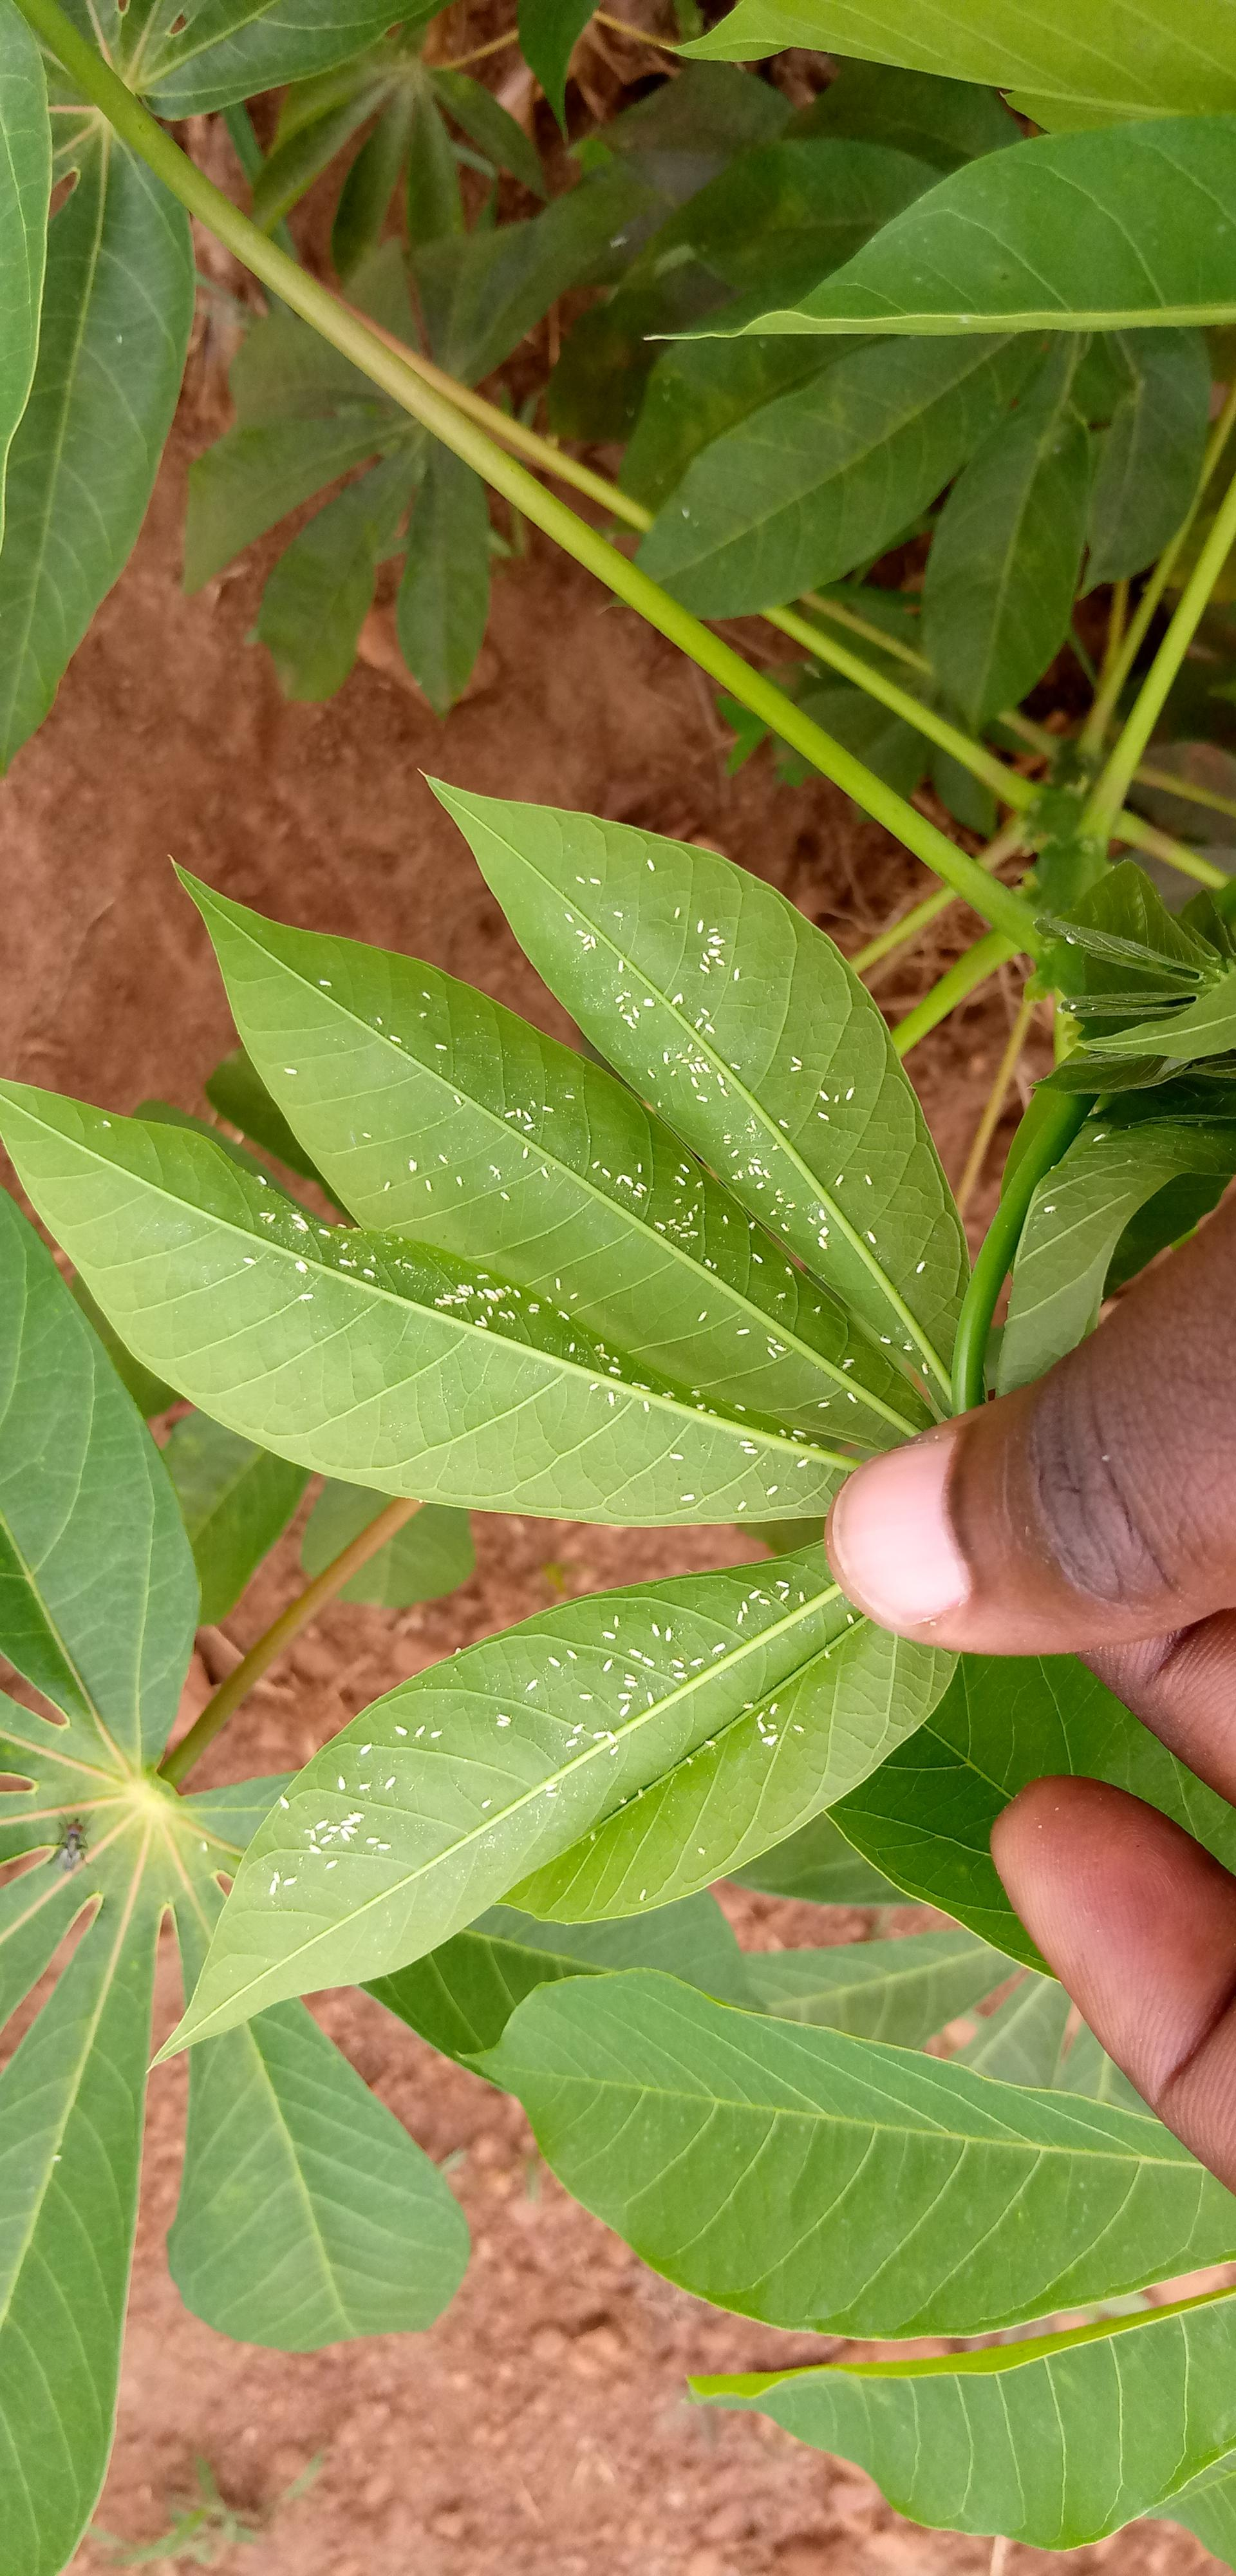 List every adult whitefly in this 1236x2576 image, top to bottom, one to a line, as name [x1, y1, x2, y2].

whitefly [644, 855, 659, 875]
whitefly [574, 873, 586, 885]
whitefly [588, 875, 603, 887]
whitefly [671, 904, 683, 922]
whitefly [610, 908, 625, 920]
whitefly [563, 910, 577, 925]
whitefly [695, 915, 706, 936]
whitefly [707, 925, 720, 934]
whitefly [573, 927, 587, 938]
whitefly [581, 933, 592, 946]
whitefly [706, 934, 721, 943]
whitefly [590, 934, 599, 950]
whitefly [1065, 935, 1076, 947]
whitefly [712, 938, 727, 947]
whitefly [581, 942, 592, 953]
whitefly [707, 947, 724, 954]
whitefly [701, 952, 711, 967]
whitefly [707, 952, 720, 958]
whitefly [614, 957, 626, 975]
whitefly [714, 957, 726, 967]
whitefly [698, 960, 713, 976]
whitefly [732, 964, 741, 982]
whitefly [317, 978, 335, 990]
whitefly [621, 990, 634, 999]
whitefly [419, 990, 435, 1002]
whitefly [679, 992, 687, 1005]
whitefly [669, 993, 680, 1007]
whitefly [614, 994, 625, 1005]
whitefly [641, 997, 653, 1002]
whitefly [643, 1001, 655, 1009]
whitefly [617, 1003, 626, 1014]
whitefly [630, 1003, 642, 1020]
whitefly [1067, 1004, 1077, 1012]
whitefly [699, 1006, 713, 1019]
whitefly [415, 1010, 430, 1019]
whitefly [619, 1012, 633, 1021]
whitefly [373, 1015, 386, 1027]
whitefly [693, 1016, 705, 1031]
whitefly [625, 1020, 638, 1030]
whitefly [704, 1021, 718, 1036]
whitefly [387, 1034, 403, 1045]
whitefly [432, 1041, 451, 1055]
whitefly [684, 1041, 695, 1055]
whitefly [660, 1049, 671, 1066]
whitefly [672, 1050, 684, 1060]
whitefly [790, 1054, 804, 1067]
whitefly [693, 1055, 705, 1063]
whitefly [679, 1057, 691, 1064]
whitefly [693, 1061, 704, 1075]
whitefly [727, 1061, 744, 1072]
whitefly [688, 1062, 698, 1075]
whitefly [700, 1062, 714, 1075]
whitefly [280, 1065, 301, 1078]
whitefly [789, 1065, 803, 1074]
whitefly [644, 1067, 660, 1080]
whitefly [667, 1068, 679, 1079]
whitefly [715, 1072, 726, 1088]
whitefly [688, 1075, 702, 1090]
whitefly [843, 1084, 859, 1104]
whitefly [718, 1086, 731, 1099]
whitefly [815, 1088, 830, 1103]
whitefly [451, 1092, 464, 1108]
whitefly [561, 1092, 577, 1102]
whitefly [833, 1093, 841, 1105]
whitefly [694, 1094, 711, 1104]
whitefly [529, 1099, 539, 1111]
whitefly [540, 1104, 556, 1114]
whitefly [514, 1107, 523, 1119]
whitefly [501, 1110, 516, 1119]
whitefly [522, 1110, 534, 1123]
whitefly [815, 1110, 831, 1124]
whitefly [777, 1115, 792, 1130]
whitefly [748, 1117, 759, 1132]
whitefly [98, 1118, 115, 1130]
whitefly [520, 1122, 538, 1132]
whitefly [744, 1126, 754, 1134]
whitefly [359, 1130, 373, 1140]
whitefly [1090, 1132, 1108, 1144]
whitefly [721, 1132, 733, 1140]
whitefly [722, 1139, 733, 1146]
whitefly [520, 1143, 532, 1160]
whitefly [769, 1143, 781, 1151]
whitefly [727, 1148, 742, 1160]
whitefly [435, 1152, 451, 1166]
whitefly [747, 1157, 765, 1166]
whitefly [590, 1160, 601, 1170]
whitefly [485, 1161, 503, 1182]
whitefly [635, 1162, 645, 1174]
whitefly [678, 1162, 692, 1175]
whitefly [747, 1163, 756, 1177]
whitefly [753, 1164, 763, 1177]
whitefly [539, 1164, 550, 1180]
whitefly [600, 1166, 612, 1180]
whitefly [737, 1168, 746, 1181]
whitefly [762, 1168, 773, 1180]
whitefly [832, 1171, 845, 1191]
whitefly [863, 1172, 877, 1188]
whitefly [254, 1173, 268, 1187]
whitefly [621, 1173, 634, 1181]
whitefly [672, 1173, 686, 1188]
whitefly [729, 1173, 738, 1181]
whitefly [452, 1174, 467, 1190]
whitefly [615, 1175, 623, 1186]
whitefly [622, 1175, 634, 1188]
whitefly [421, 1177, 437, 1195]
whitefly [694, 1179, 706, 1189]
whitefly [380, 1179, 395, 1195]
whitefly [754, 1181, 767, 1191]
whitefly [638, 1182, 650, 1193]
whitefly [634, 1184, 643, 1194]
whitefly [771, 1187, 786, 1198]
whitefly [498, 1189, 513, 1204]
whitefly [630, 1189, 644, 1200]
whitefly [774, 1196, 785, 1205]
whitefly [673, 1197, 684, 1206]
whitefly [691, 1202, 700, 1214]
whitefly [785, 1202, 797, 1211]
whitefly [1040, 1204, 1058, 1215]
whitefly [816, 1206, 829, 1222]
whitefly [766, 1208, 780, 1218]
whitefly [686, 1210, 695, 1223]
whitefly [257, 1211, 270, 1218]
whitefly [267, 1213, 277, 1226]
whitefly [289, 1213, 303, 1221]
whitefly [720, 1213, 731, 1226]
whitefly [806, 1215, 818, 1227]
whitefly [666, 1217, 677, 1226]
whitefly [299, 1219, 310, 1231]
whitefly [650, 1219, 668, 1233]
whitefly [747, 1219, 756, 1233]
whitefly [294, 1221, 305, 1233]
whitefly [779, 1221, 792, 1233]
whitefly [335, 1222, 348, 1229]
whitefly [671, 1223, 683, 1233]
whitefly [818, 1225, 827, 1236]
whitefly [317, 1227, 332, 1238]
whitefly [688, 1228, 701, 1238]
whitefly [822, 1228, 830, 1238]
whitefly [865, 1228, 879, 1245]
whitefly [678, 1231, 689, 1239]
whitefly [816, 1236, 827, 1242]
whitefly [339, 1240, 348, 1253]
whitefly [817, 1241, 831, 1251]
whitefly [748, 1248, 765, 1265]
whitefly [368, 1252, 377, 1265]
whitefly [239, 1255, 259, 1267]
whitefly [393, 1256, 402, 1267]
whitefly [702, 1256, 713, 1268]
whitefly [335, 1257, 353, 1269]
whitefly [351, 1258, 359, 1269]
whitefly [297, 1259, 308, 1271]
whitefly [915, 1259, 928, 1276]
whitefly [711, 1260, 720, 1271]
whitefly [294, 1261, 307, 1274]
whitefly [402, 1261, 414, 1271]
whitefly [782, 1264, 796, 1277]
whitefly [361, 1267, 377, 1280]
whitefly [474, 1271, 491, 1282]
whitefly [552, 1275, 563, 1293]
whitefly [456, 1283, 465, 1291]
whitefly [467, 1284, 475, 1295]
whitefly [502, 1285, 514, 1294]
whitefly [455, 1289, 467, 1296]
whitefly [512, 1289, 524, 1301]
whitefly [489, 1289, 500, 1302]
whitefly [774, 1289, 787, 1301]
whitefly [475, 1290, 485, 1302]
whitefly [294, 1291, 319, 1304]
whitefly [566, 1291, 581, 1301]
whitefly [544, 1293, 554, 1304]
whitefly [432, 1296, 443, 1308]
whitefly [454, 1297, 468, 1306]
whitefly [440, 1298, 452, 1307]
whitefly [527, 1302, 543, 1311]
whitefly [809, 1303, 823, 1315]
whitefly [485, 1304, 494, 1319]
whitefly [527, 1307, 539, 1316]
whitefly [695, 1307, 709, 1323]
whitefly [505, 1309, 518, 1323]
whitefly [556, 1309, 571, 1323]
whitefly [496, 1310, 509, 1323]
whitefly [480, 1314, 487, 1323]
whitefly [472, 1320, 487, 1331]
whitefly [733, 1327, 752, 1338]
whitefly [763, 1334, 778, 1345]
whitefly [877, 1334, 892, 1345]
whitefly [566, 1339, 578, 1355]
whitefly [599, 1341, 606, 1353]
whitefly [771, 1344, 788, 1353]
whitefly [899, 1344, 914, 1354]
whitefly [765, 1345, 778, 1361]
whitefly [599, 1351, 610, 1362]
whitefly [612, 1355, 621, 1363]
whitefly [842, 1357, 856, 1364]
whitefly [920, 1361, 930, 1377]
whitefly [839, 1361, 853, 1370]
whitefly [604, 1365, 626, 1378]
whitefly [586, 1380, 603, 1392]
whitefly [639, 1384, 651, 1392]
whitefly [605, 1389, 617, 1408]
whitefly [688, 1389, 702, 1398]
whitefly [845, 1390, 860, 1405]
whitefly [660, 1392, 671, 1400]
whitefly [641, 1399, 651, 1414]
whitefly [814, 1399, 832, 1409]
whitefly [693, 1401, 706, 1412]
whitefly [732, 1403, 747, 1413]
whitefly [706, 1408, 718, 1417]
whitefly [778, 1426, 788, 1439]
whitefly [790, 1427, 807, 1439]
whitefly [789, 1434, 799, 1444]
whitefly [736, 1439, 754, 1448]
whitefly [808, 1441, 821, 1450]
whitefly [742, 1446, 759, 1457]
whitefly [666, 1450, 686, 1464]
whitefly [796, 1456, 811, 1469]
whitefly [763, 1482, 782, 1497]
whitefly [679, 1492, 697, 1503]
whitefly [734, 1498, 750, 1514]
whitefly [774, 1578, 790, 1589]
whitefly [747, 1587, 763, 1601]
whitefly [779, 1588, 790, 1604]
whitefly [797, 1589, 807, 1605]
whitefly [757, 1596, 772, 1607]
whitefly [740, 1600, 751, 1615]
whitefly [735, 1609, 748, 1627]
whitefly [844, 1611, 856, 1626]
whitefly [610, 1612, 623, 1628]
whitefly [649, 1621, 663, 1638]
whitefly [663, 1624, 675, 1643]
whitefly [600, 1629, 619, 1642]
whitefly [710, 1641, 727, 1657]
whitefly [626, 1647, 642, 1660]
whitefly [565, 1647, 579, 1662]
whitefly [546, 1654, 562, 1669]
whitefly [641, 1655, 657, 1668]
whitefly [600, 1656, 615, 1673]
whitefly [689, 1656, 706, 1669]
whitefly [669, 1656, 687, 1670]
whitefly [671, 1670, 690, 1681]
whitefly [623, 1672, 637, 1680]
whitefly [523, 1674, 541, 1692]
whitefly [621, 1678, 639, 1689]
whitefly [645, 1689, 657, 1708]
whitefly [576, 1690, 595, 1703]
whitefly [615, 1690, 635, 1701]
whitefly [740, 1700, 756, 1711]
whitefly [767, 1701, 779, 1717]
whitefly [617, 1702, 633, 1718]
whitefly [755, 1709, 766, 1721]
whitefly [497, 1713, 512, 1723]
whitefly [494, 1718, 509, 1729]
whitefly [392, 1719, 409, 1738]
whitefly [756, 1721, 769, 1734]
whitefly [413, 1721, 428, 1741]
whitefly [569, 1721, 587, 1736]
whitefly [791, 1721, 807, 1735]
whitefly [765, 1722, 778, 1732]
whitefly [428, 1728, 447, 1741]
whitefly [591, 1729, 606, 1739]
whitefly [606, 1729, 619, 1744]
whitefly [767, 1733, 778, 1748]
whitefly [761, 1736, 772, 1745]
whitefly [563, 1736, 579, 1749]
whitefly [703, 1738, 720, 1748]
whitefly [358, 1741, 375, 1759]
whitefly [608, 1743, 621, 1759]
whitefly [684, 1754, 695, 1766]
whitefly [336, 1773, 348, 1792]
whitefly [382, 1774, 398, 1792]
whitefly [357, 1781, 372, 1792]
whitefly [544, 1781, 559, 1793]
whitefly [635, 1786, 645, 1799]
whitefly [544, 1791, 559, 1800]
whitefly [277, 1794, 294, 1810]
whitefly [479, 1797, 495, 1809]
whitefly [616, 1797, 628, 1806]
whitefly [352, 1810, 366, 1821]
whitefly [346, 1812, 362, 1825]
whitefly [315, 1817, 330, 1830]
whitefly [339, 1818, 356, 1827]
whitefly [326, 1824, 342, 1835]
whitefly [343, 1825, 360, 1834]
whitefly [303, 1827, 318, 1842]
whitefly [340, 1828, 353, 1842]
whitefly [589, 1831, 598, 1843]
whitefly [319, 1832, 336, 1846]
whitefly [364, 1835, 382, 1844]
whitefly [375, 1842, 394, 1851]
whitefly [307, 1843, 324, 1855]
whitefly [695, 1844, 708, 1857]
whitefly [324, 1857, 341, 1871]
whitefly [271, 1868, 283, 1884]
whitefly [282, 1873, 300, 1888]
whitefly [267, 1878, 279, 1896]
whitefly [637, 1886, 647, 1901]